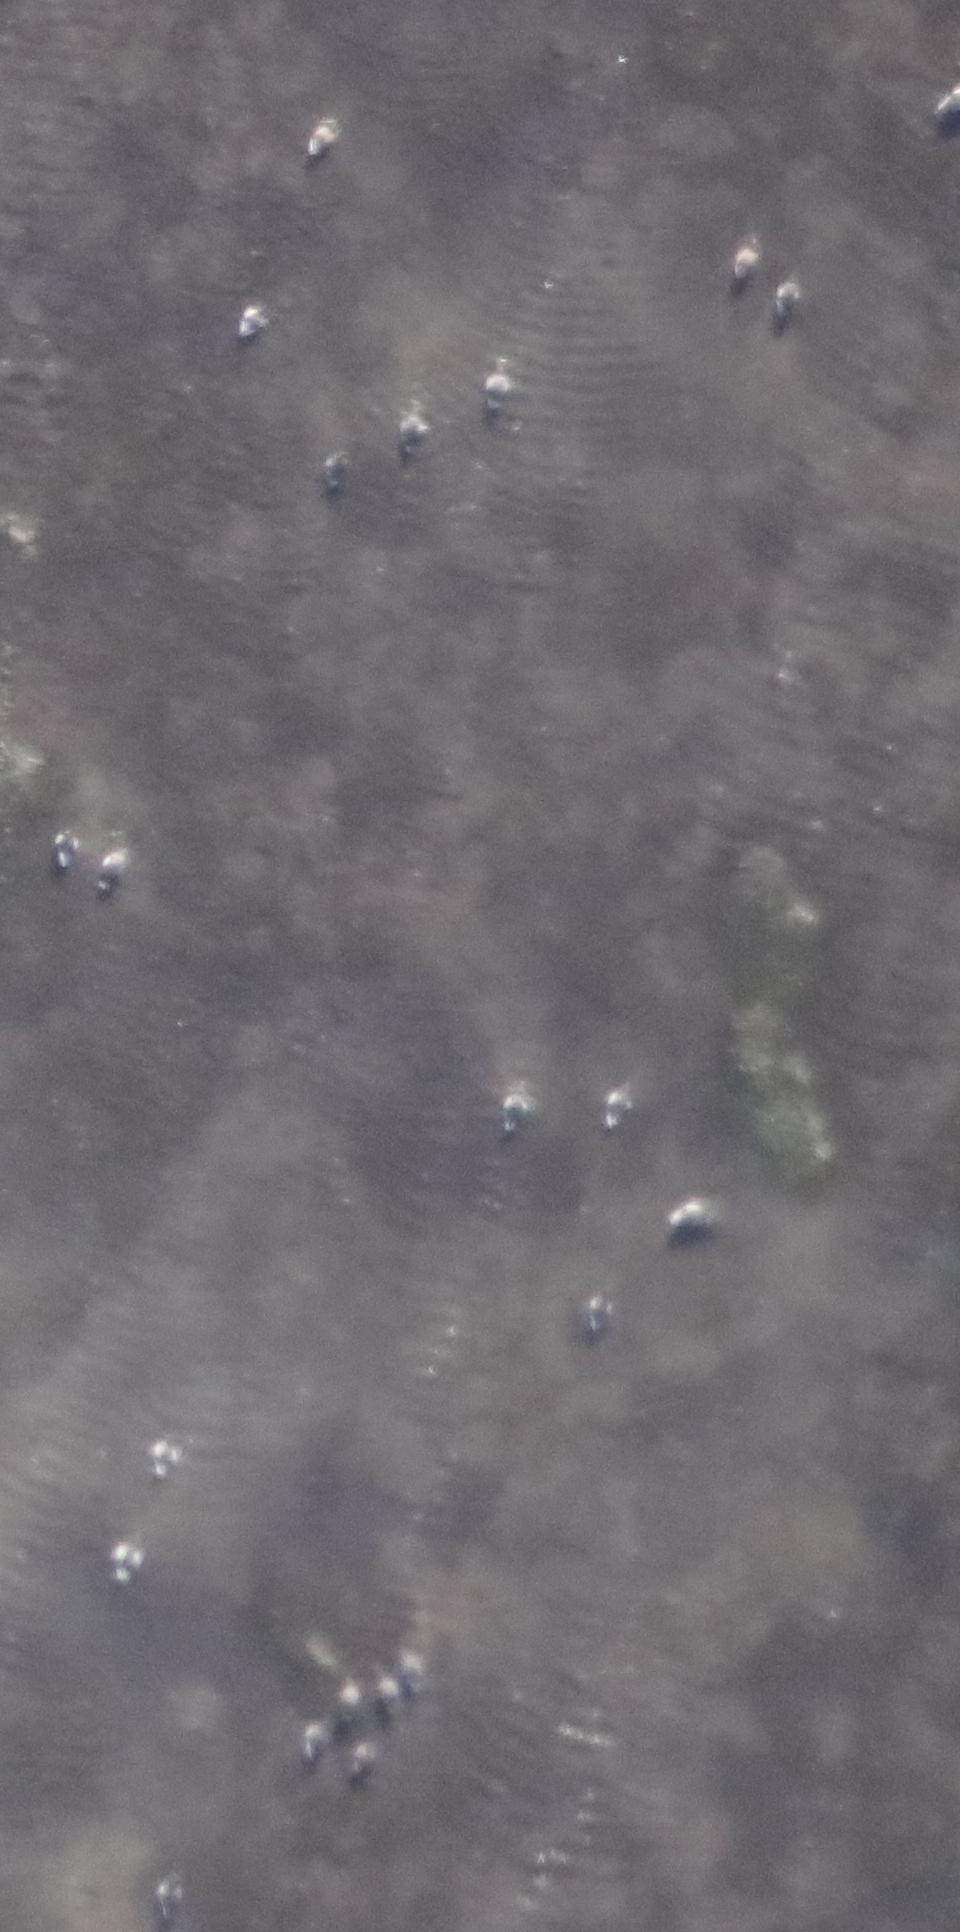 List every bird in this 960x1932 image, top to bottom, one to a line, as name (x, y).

brant (333, 144)
brant (750, 259)
brant (785, 294)
brant (253, 318)
brant (503, 391)
brant (415, 433)
brant (338, 474)
brant (59, 840)
brant (104, 874)
brant (623, 1103)
brant (511, 1112)
brant (685, 1216)
brant (601, 1317)
brant (169, 1457)
brant (123, 1565)
brant (419, 1665)
brant (341, 1683)
brant (391, 1689)
brant (312, 1737)
brant (360, 1764)
brant (164, 1891)